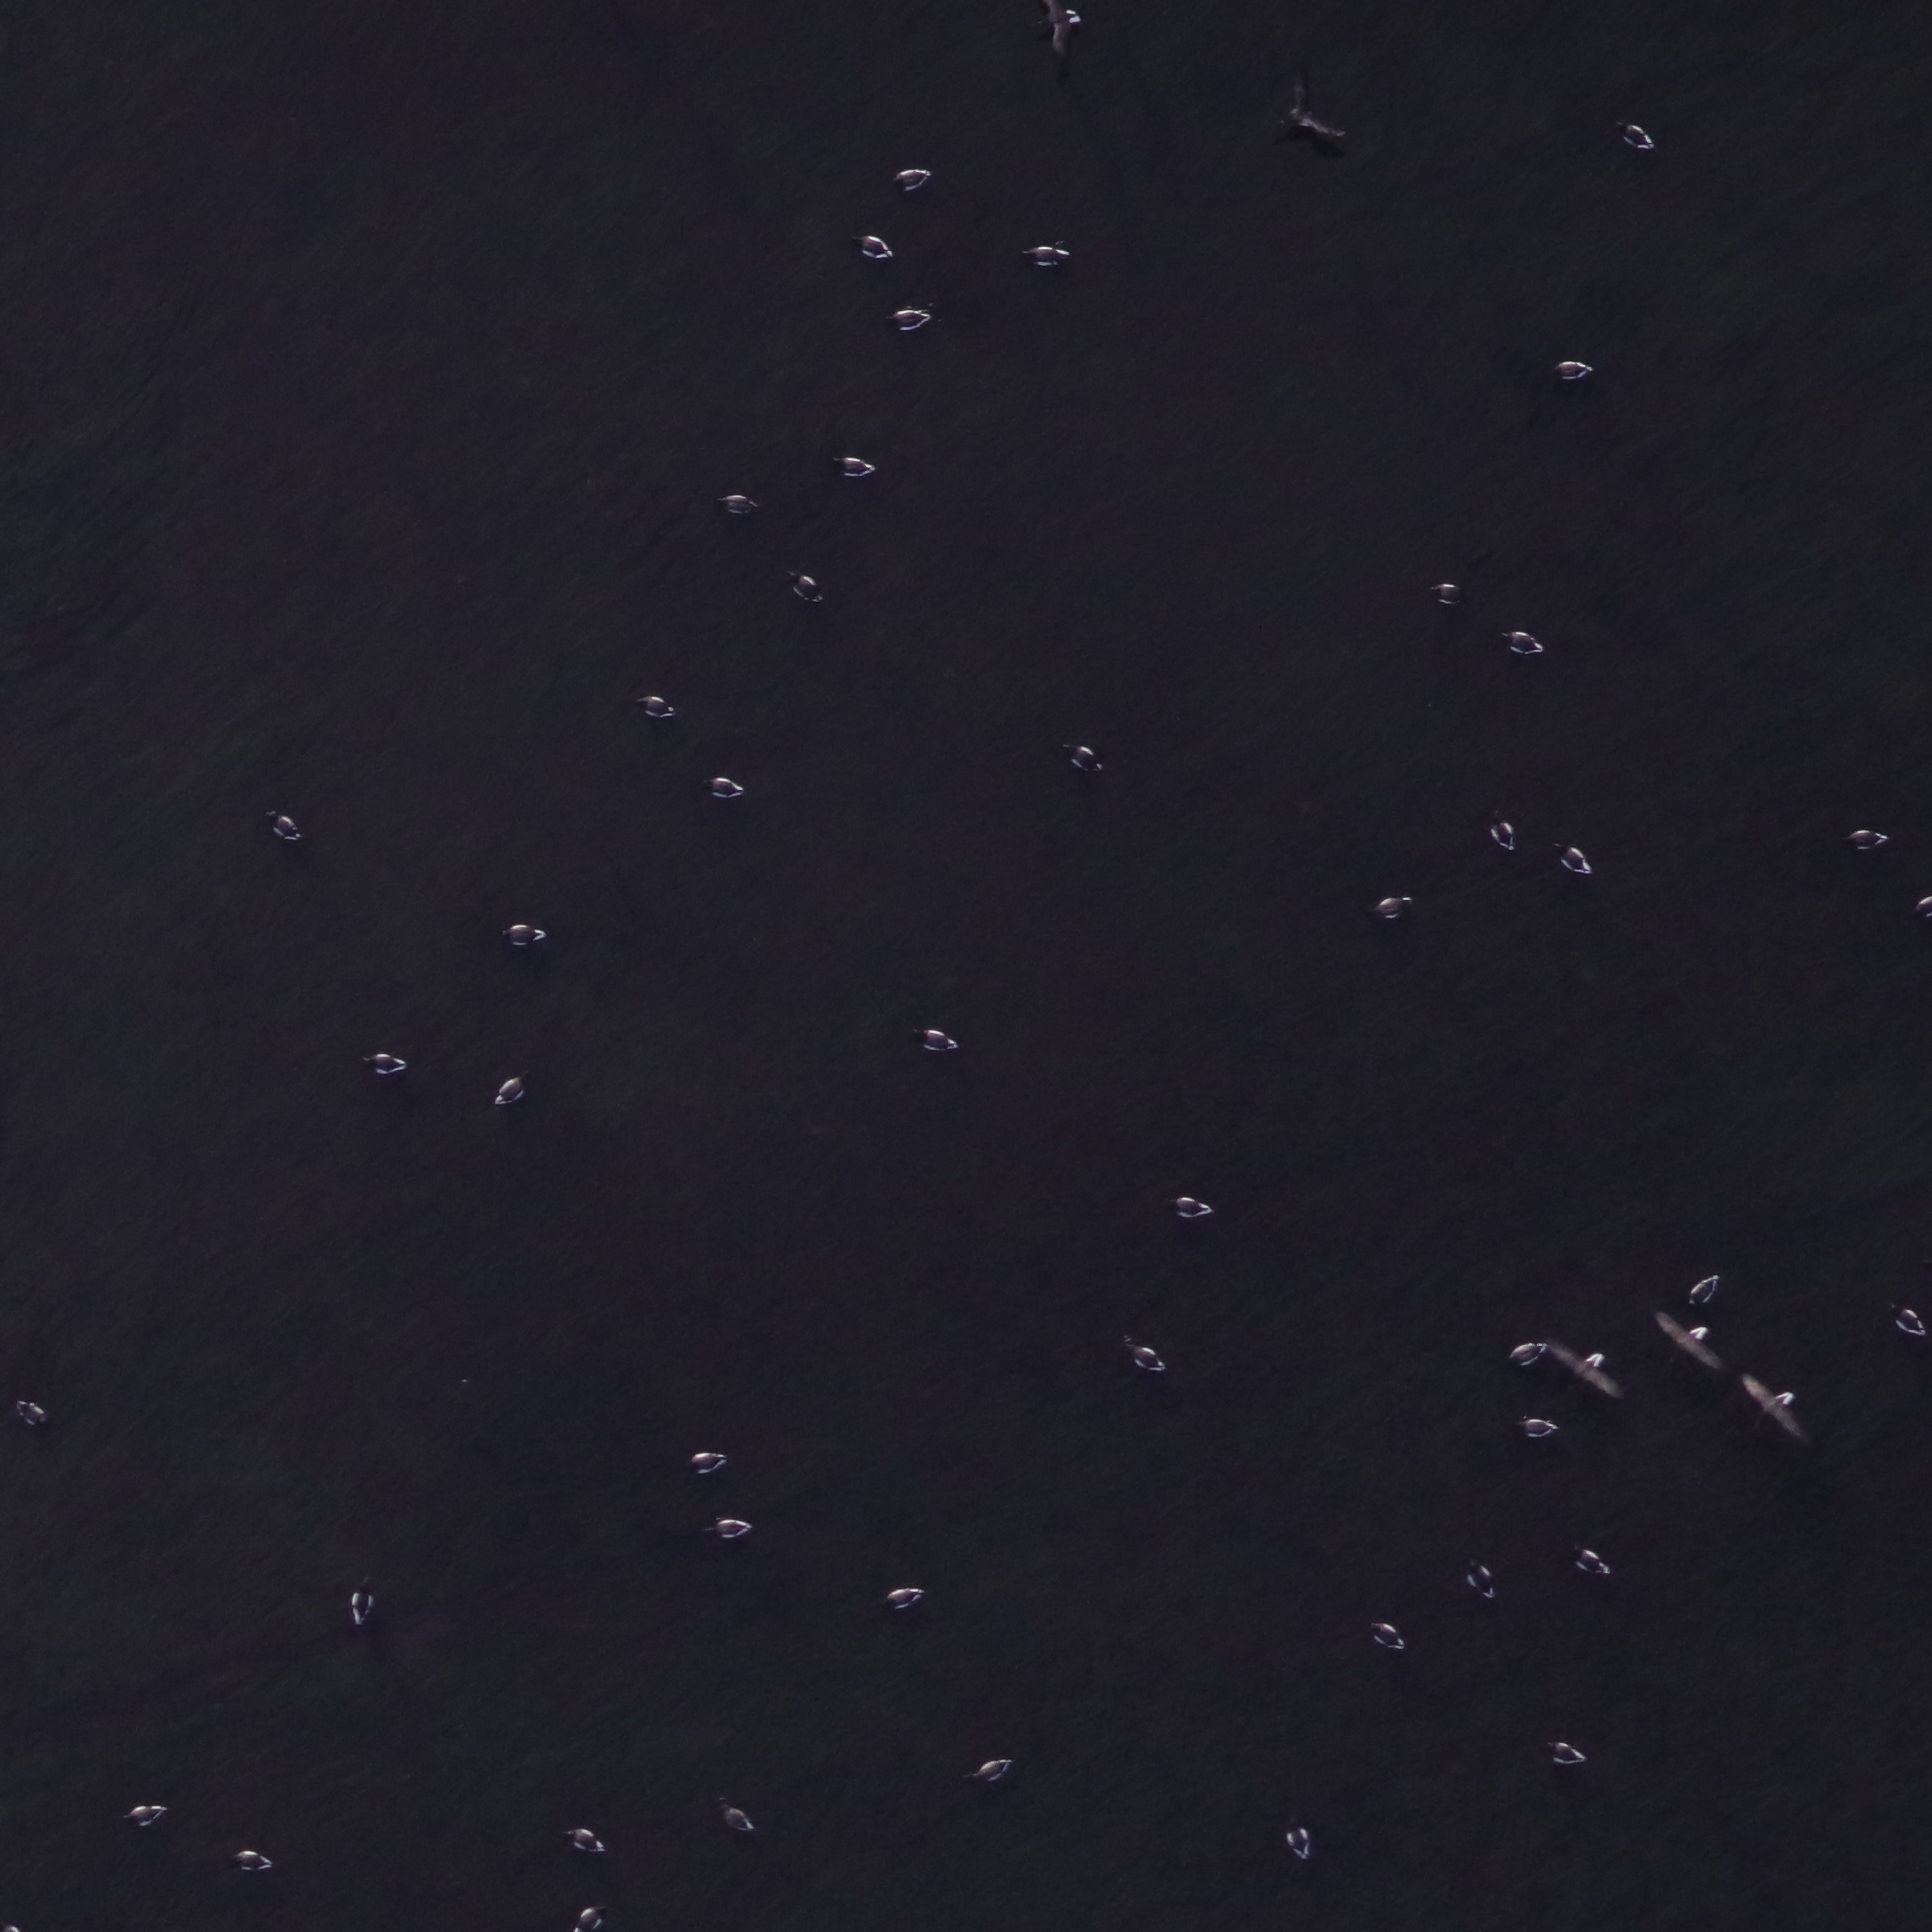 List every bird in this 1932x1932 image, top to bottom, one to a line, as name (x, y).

brant (1067, 16)
brant (1285, 111)
brant (1633, 136)
brant (913, 178)
brant (864, 245)
brant (1048, 255)
brant (910, 319)
brant (1574, 366)
brant (854, 468)
brant (737, 506)
brant (803, 588)
brant (1446, 596)
brant (1521, 644)
brant (654, 707)
brant (1084, 761)
brant (719, 785)
brant (282, 827)
brant (1503, 834)
brant (1867, 842)
brant (1573, 859)
brant (1392, 903)
brant (1930, 906)
brant (520, 932)
brant (936, 1041)
brant (384, 1064)
brant (511, 1089)
brant (1189, 1208)
brant (1703, 1296)
brant (1906, 1318)
brant (1689, 1340)
brant (1529, 1355)
brant (1144, 1357)
brant (1595, 1363)
brant (1774, 1403)
brant (33, 1413)
brant (1537, 1427)
brant (712, 1460)
brant (728, 1529)
brant (1592, 1561)
brant (1481, 1581)
brant (902, 1598)
brant (361, 1602)
brant (1386, 1633)
brant (1566, 1754)
brant (994, 1774)
brant (143, 1816)
brant (735, 1818)
brant (585, 1840)
brant (1299, 1840)
brant (250, 1860)
brant (589, 1919)